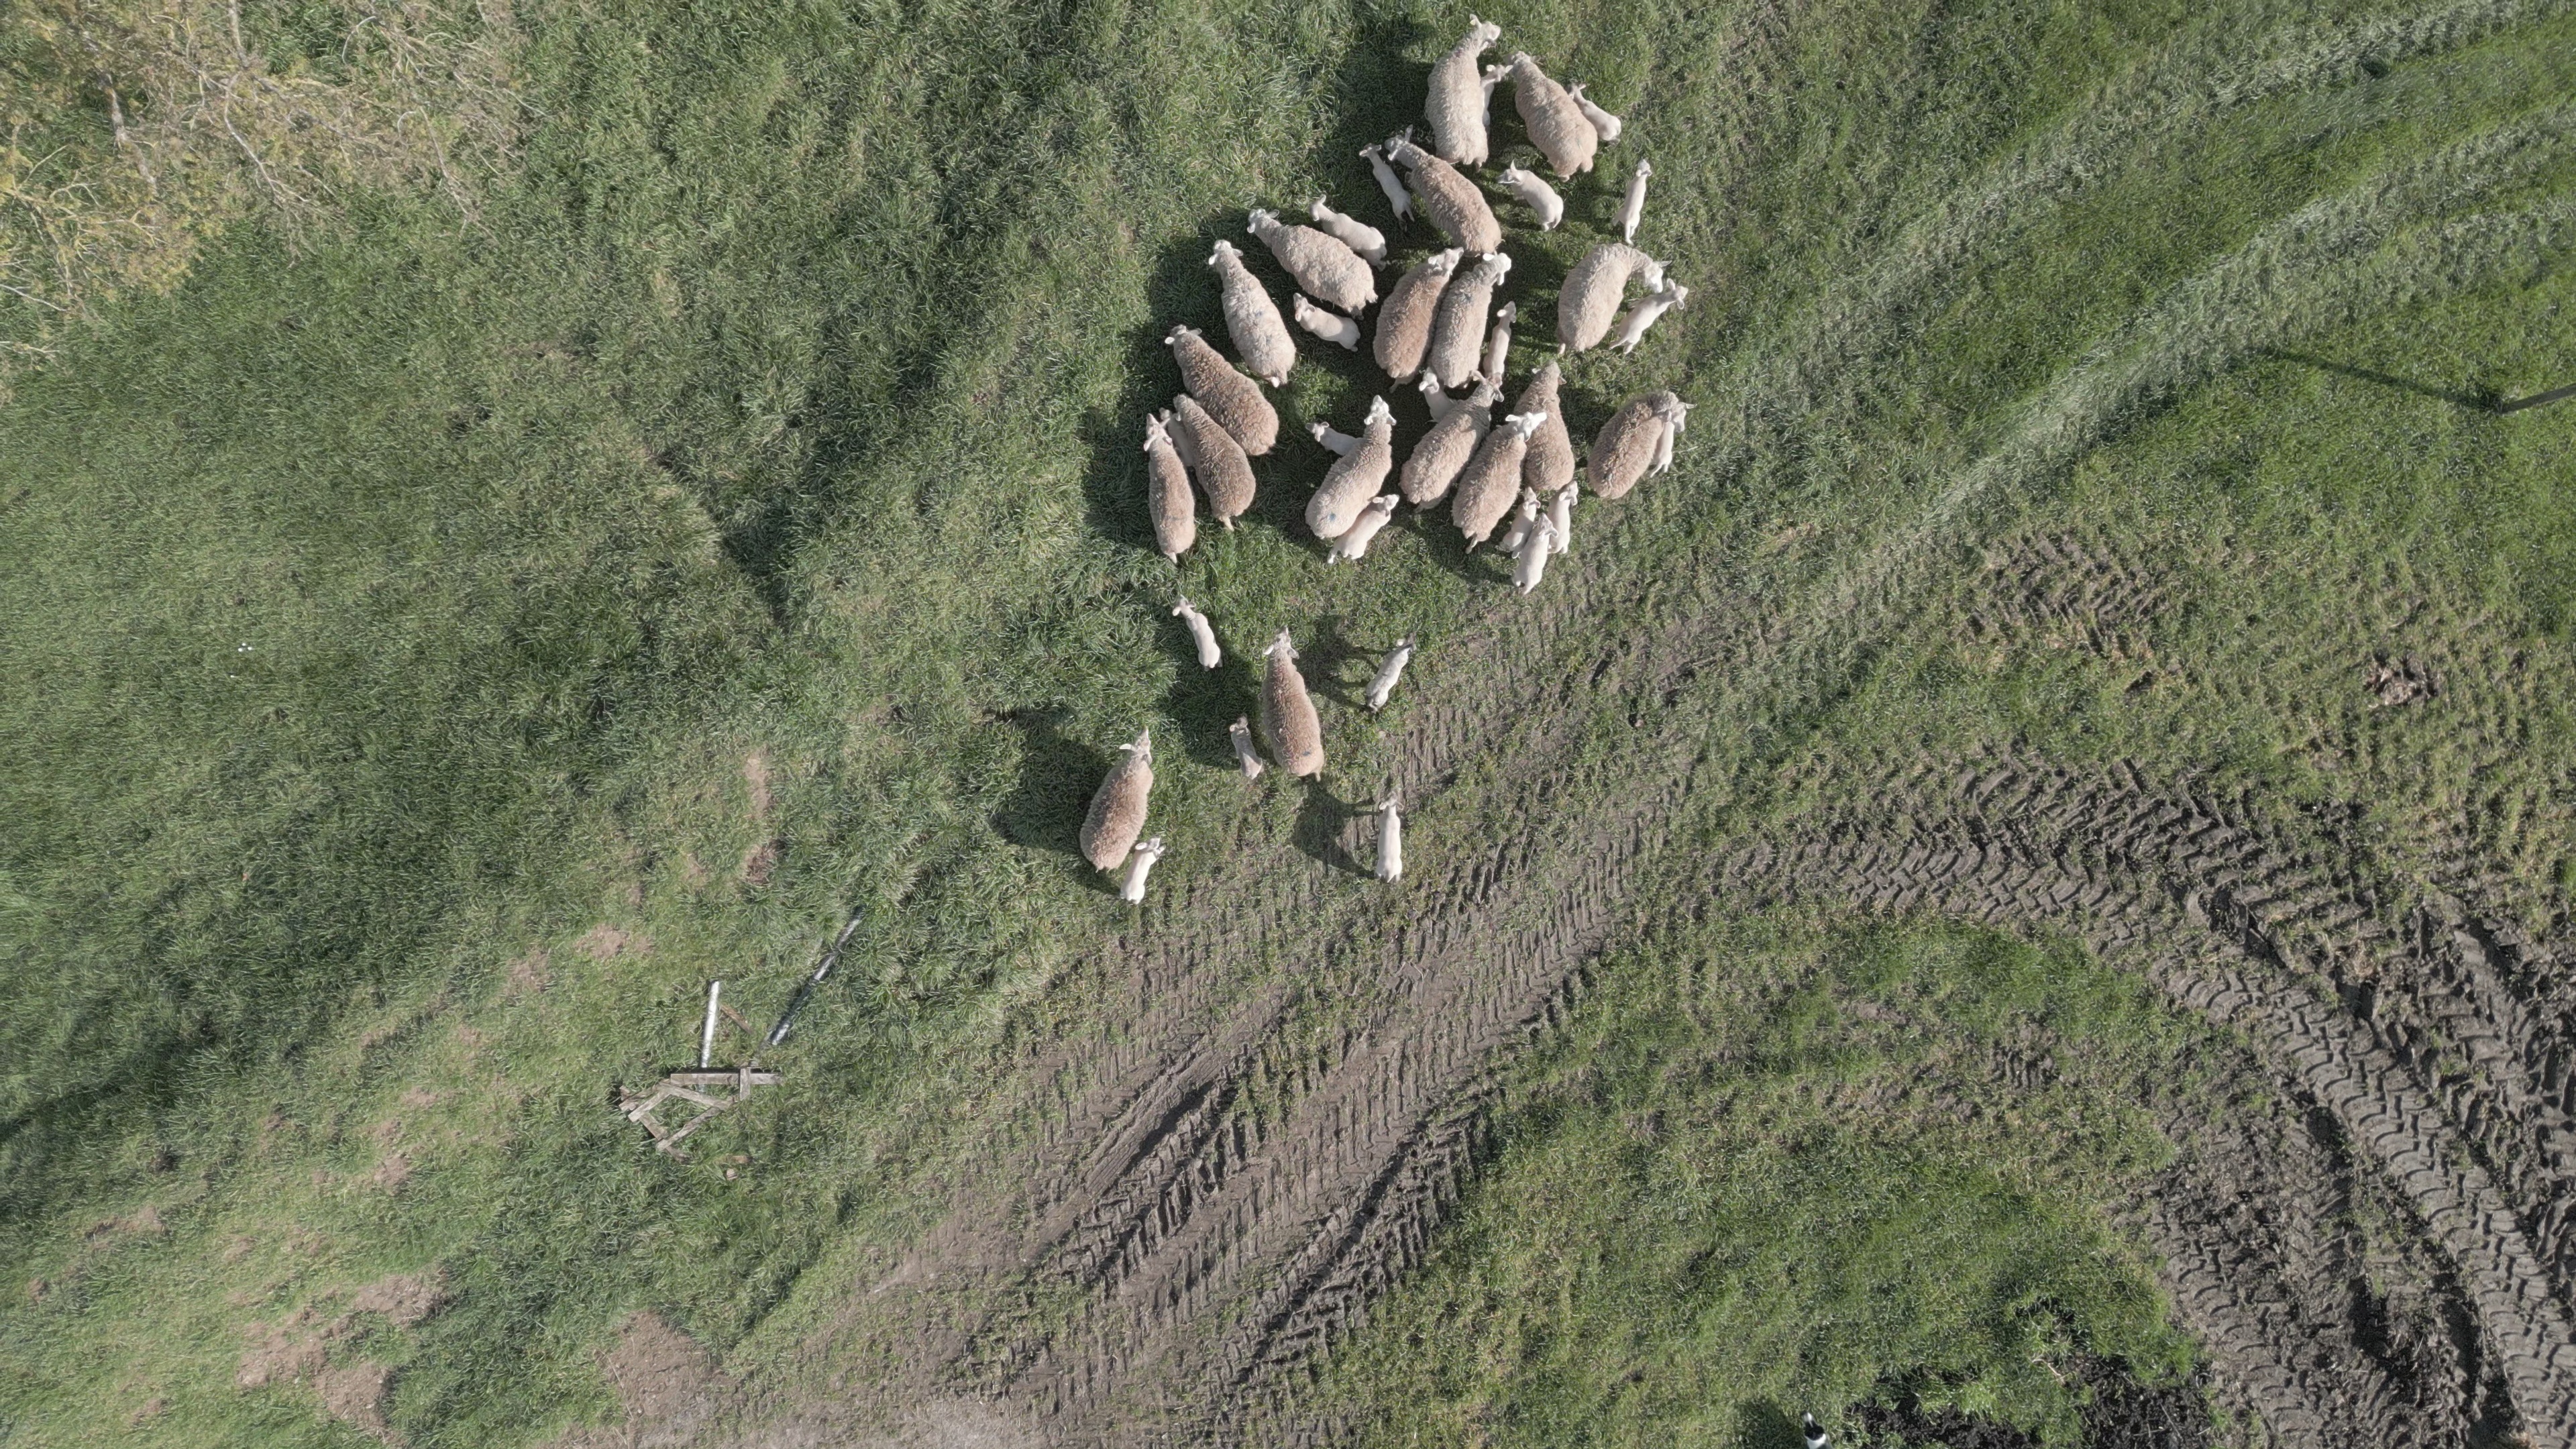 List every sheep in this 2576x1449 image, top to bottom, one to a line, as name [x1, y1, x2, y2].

sheep [1424, 15, 1507, 173]
sheep [1505, 51, 1598, 183]
sheep [1481, 64, 1513, 139]
sheep [1567, 81, 1622, 147]
sheep [1384, 124, 1501, 258]
sheep [1359, 142, 1415, 232]
sheep [1611, 158, 1653, 245]
sheep [1495, 163, 1564, 232]
sheep [1308, 194, 1387, 272]
sheep [1247, 207, 1379, 322]
sheep [1208, 239, 1297, 387]
sheep [1557, 242, 1672, 356]
sheep [1371, 245, 1463, 393]
sheep [1422, 252, 1513, 389]
sheep [1608, 278, 1689, 355]
sheep [1293, 292, 1362, 352]
sheep [1480, 299, 1519, 394]
sheep [1165, 324, 1279, 455]
sheep [1517, 361, 1576, 500]
sheep [1420, 367, 1459, 422]
sheep [1398, 370, 1505, 512]
sheep [1587, 392, 1697, 499]
sheep [1173, 393, 1256, 531]
sheep [1305, 395, 1397, 540]
sheep [1159, 407, 1195, 466]
sheep [1450, 411, 1547, 555]
sheep [1144, 413, 1195, 564]
sheep [1306, 421, 1364, 455]
sheep [1648, 421, 1674, 478]
sheep [1546, 480, 1579, 554]
sheep [1495, 486, 1541, 557]
sheep [1327, 493, 1400, 563]
sheep [1511, 513, 1559, 596]
sheep [1170, 597, 1222, 669]
sheep [1262, 625, 1324, 783]
sheep [1365, 632, 1417, 714]
sheep [1229, 712, 1265, 780]
sheep [1080, 725, 1154, 873]
sheep [1375, 790, 1404, 883]
sheep [1120, 835, 1167, 904]